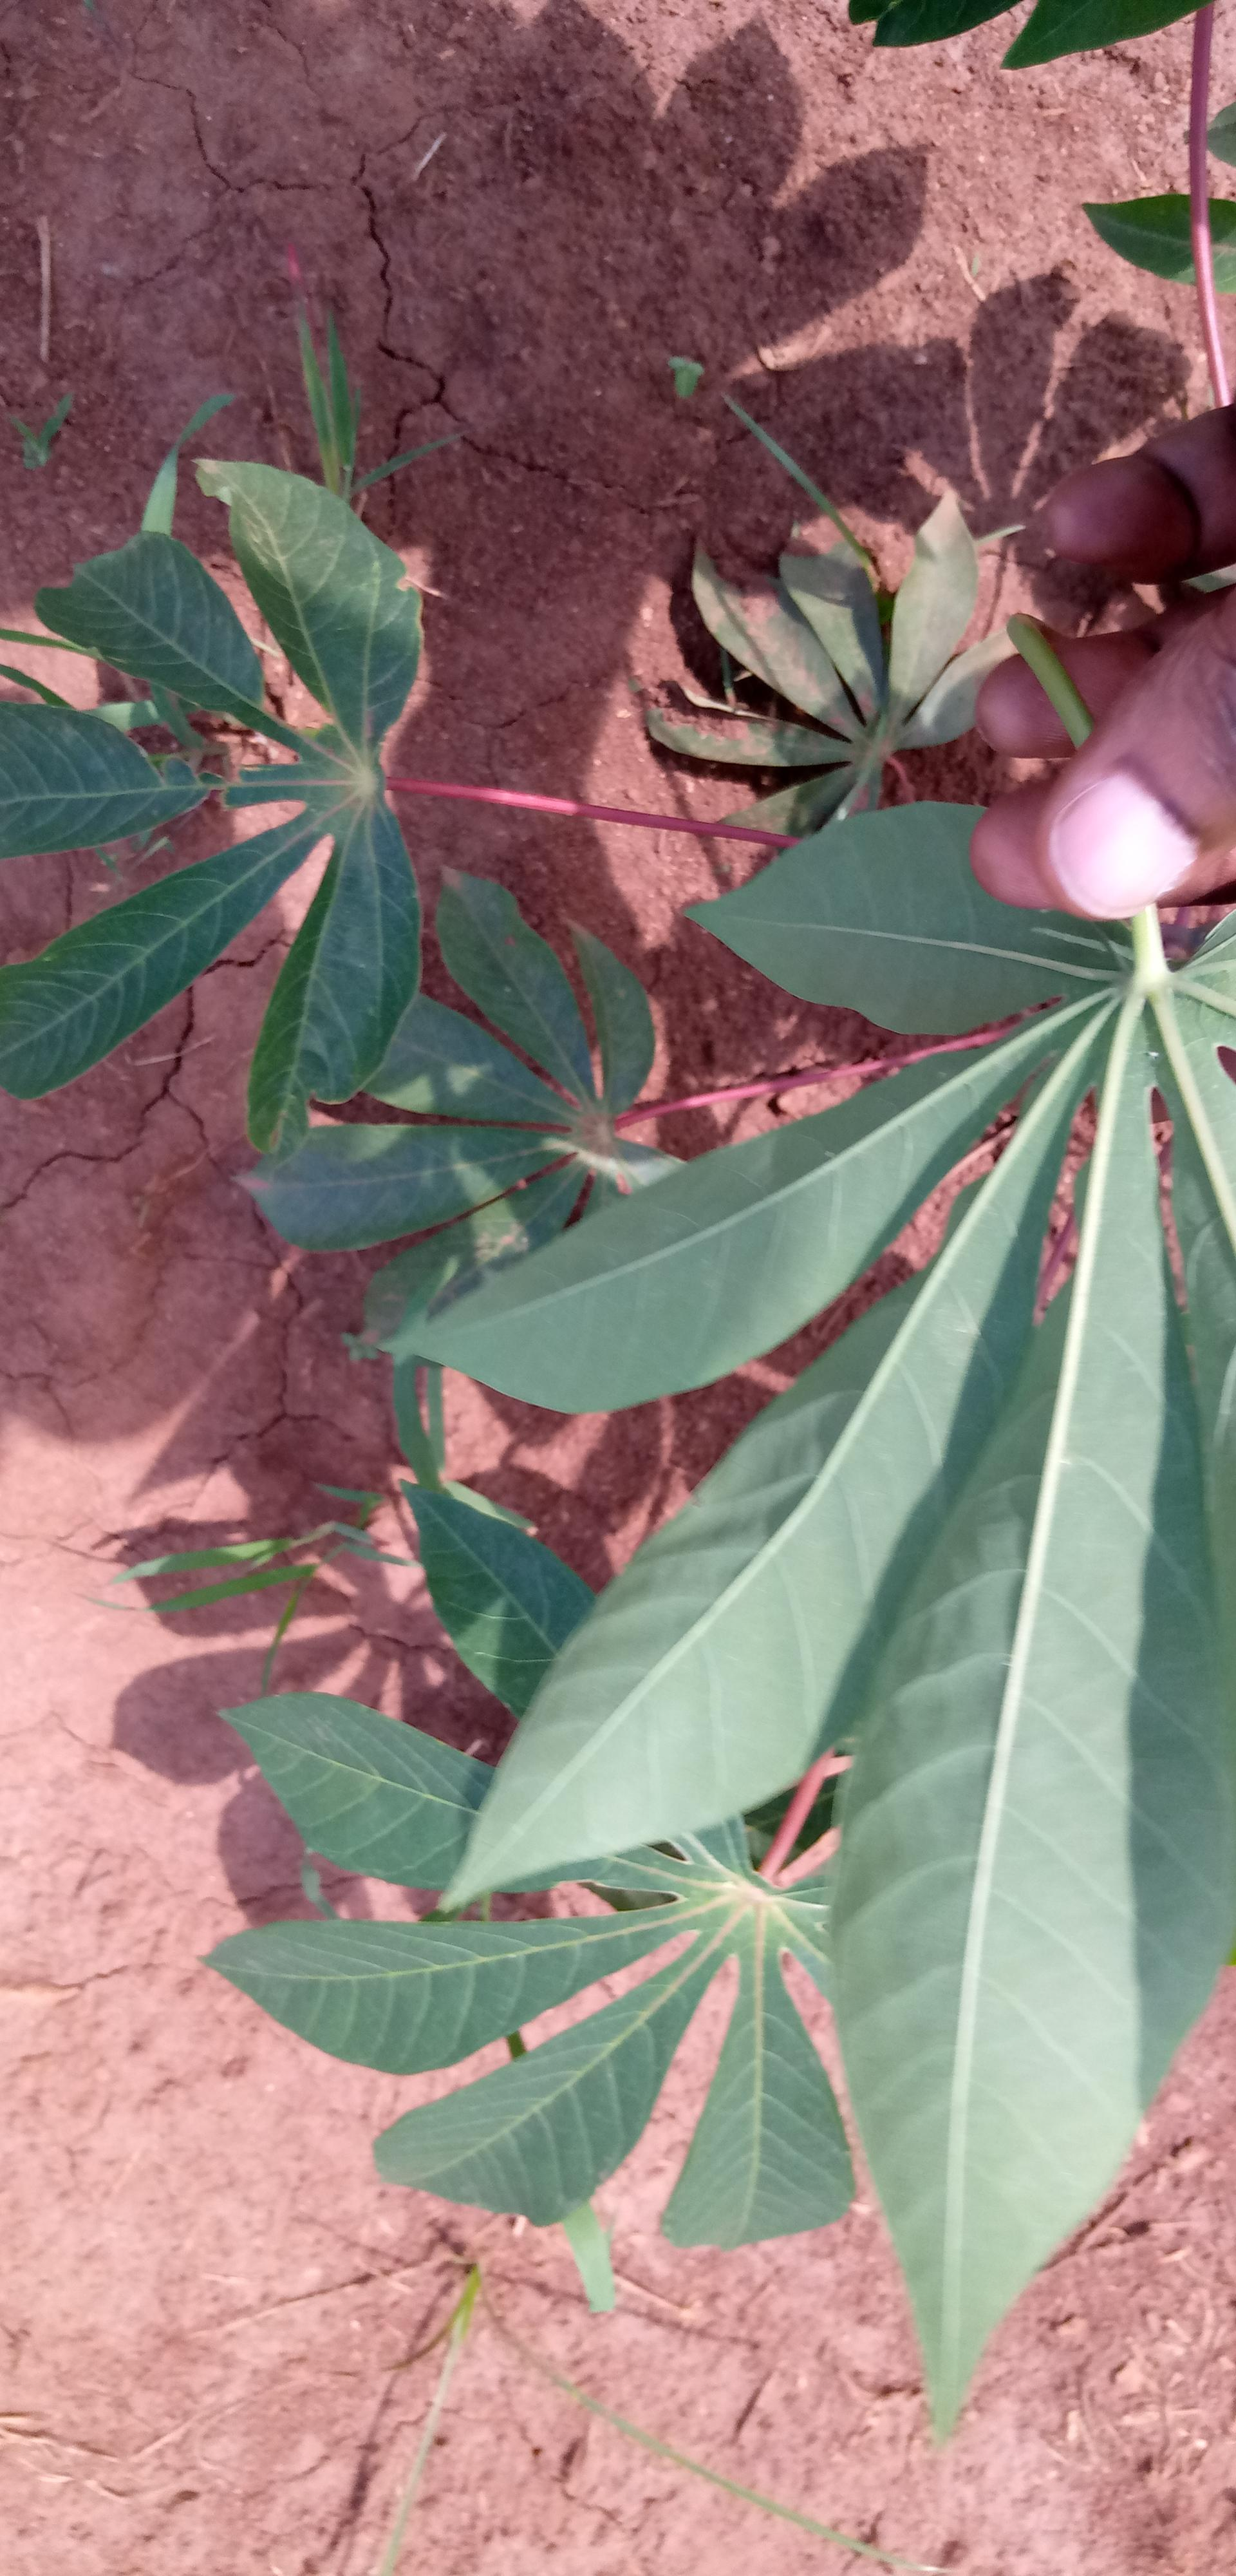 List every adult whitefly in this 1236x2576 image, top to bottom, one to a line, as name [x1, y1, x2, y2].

whitefly [1143, 1045, 1163, 1069]
whitefly [933, 1063, 951, 1085]
whitefly [818, 1147, 838, 1170]